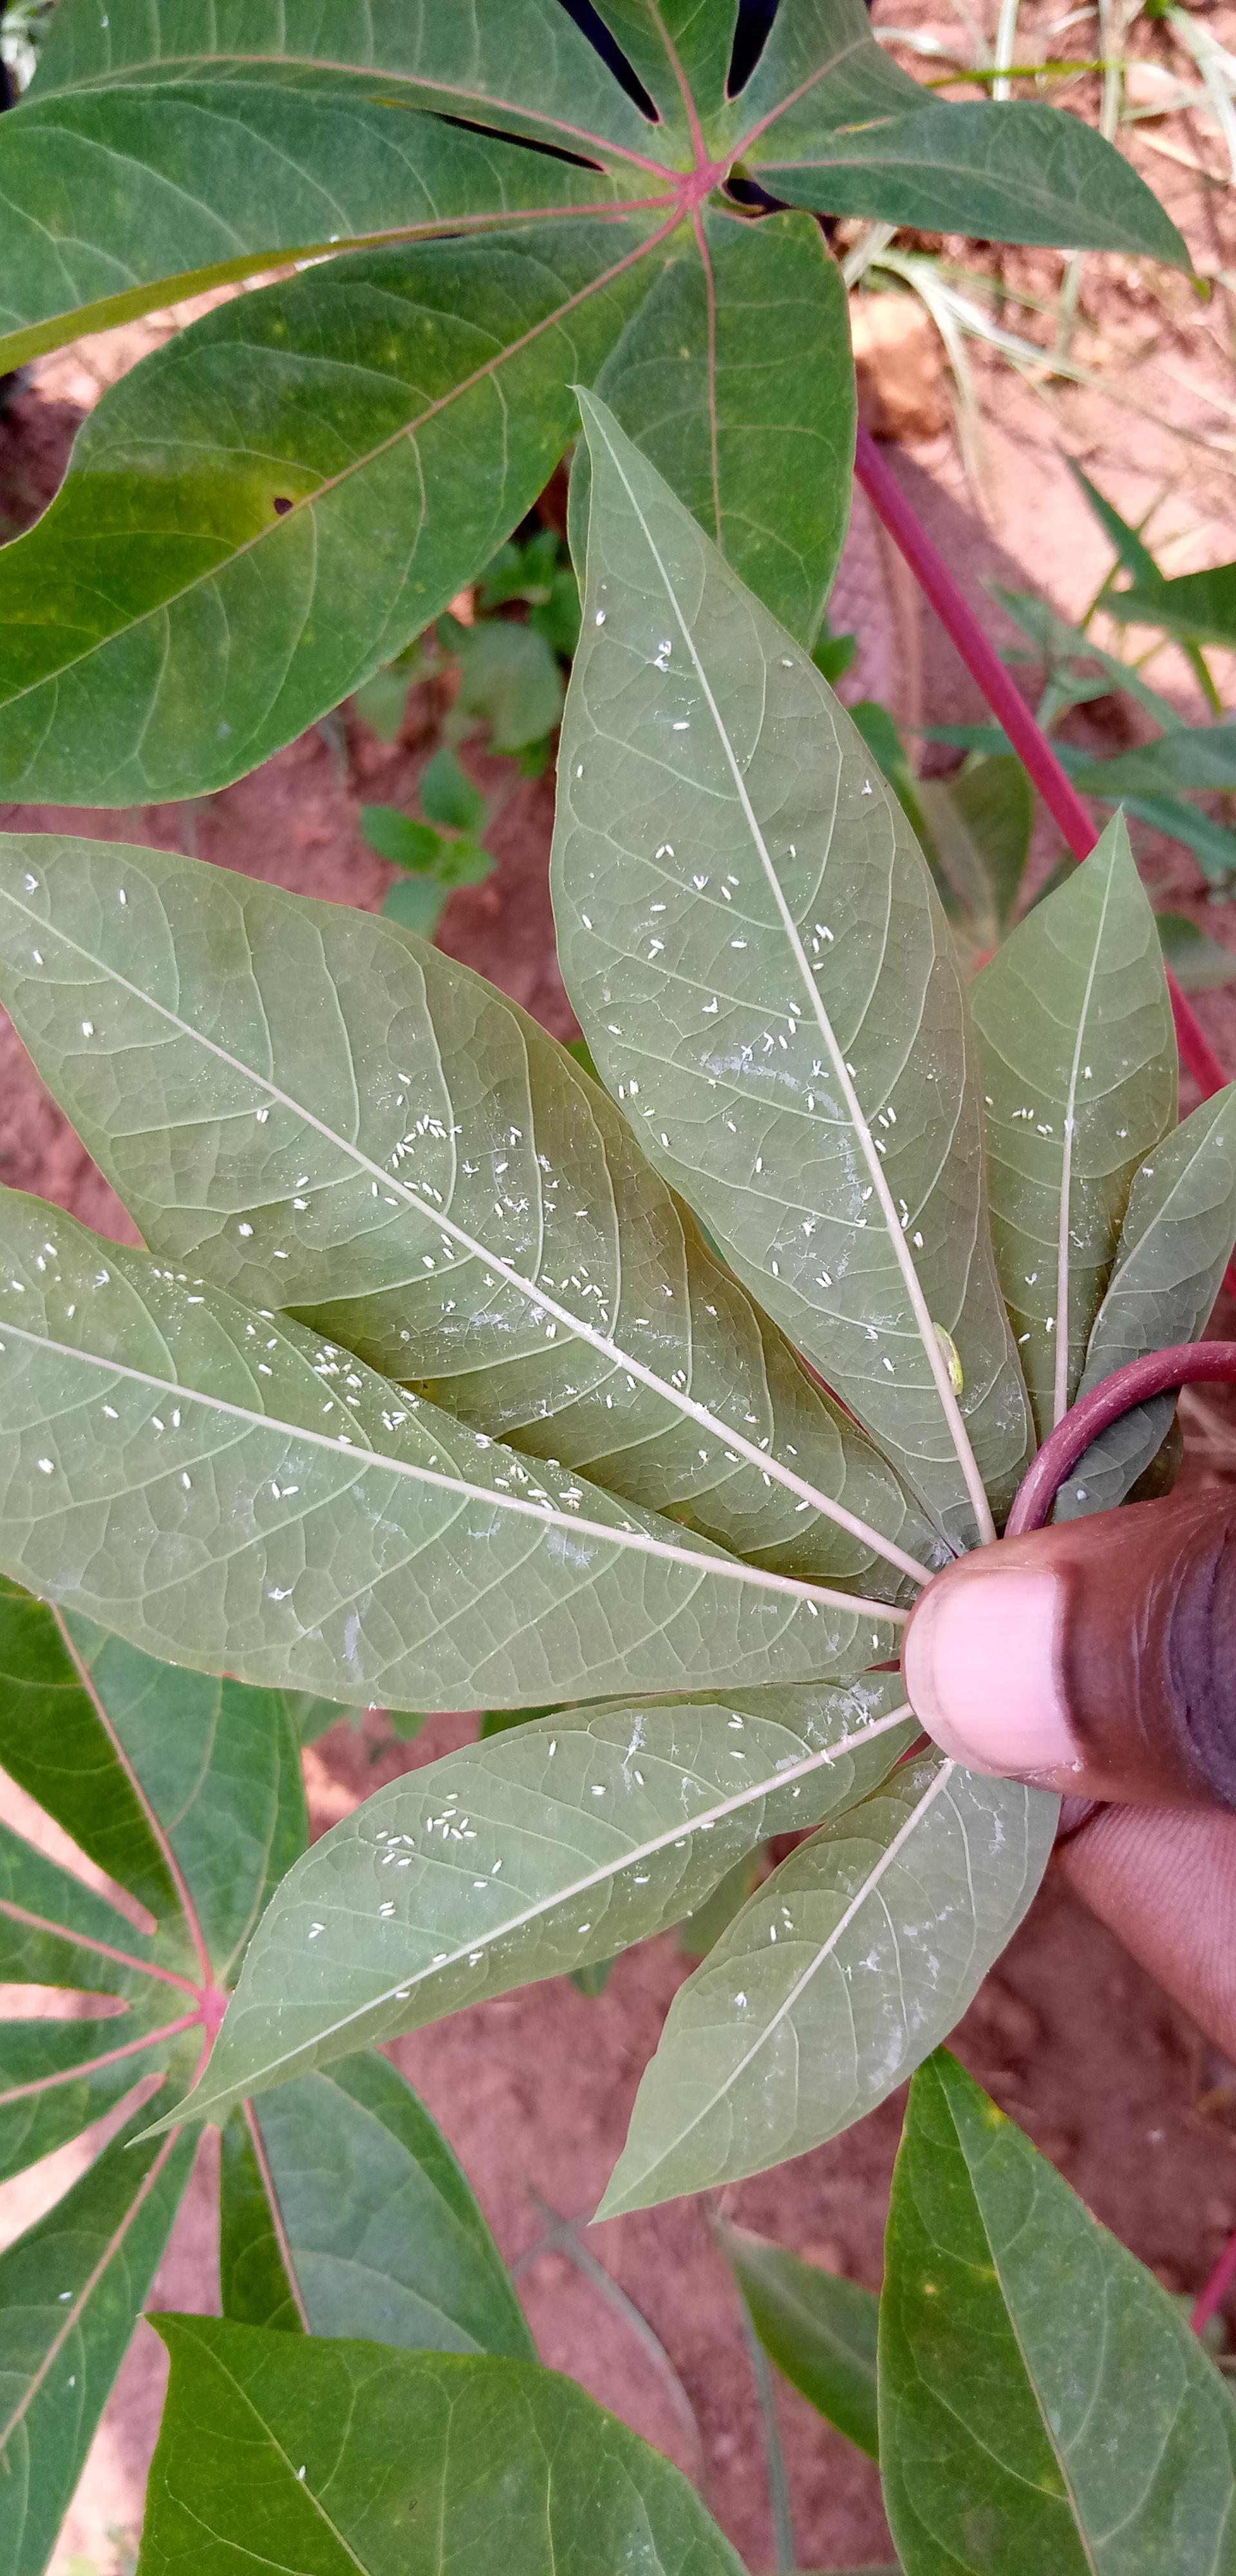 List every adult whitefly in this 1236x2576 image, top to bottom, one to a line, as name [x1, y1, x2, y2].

whitefly [326, 234, 341, 245]
whitefly [594, 610, 607, 629]
whitefly [655, 639, 673, 657]
whitefly [651, 653, 671, 673]
whitefly [780, 657, 795, 670]
whitefly [670, 721, 693, 733]
whitefly [574, 762, 586, 780]
whitefly [860, 777, 877, 797]
whitefly [788, 842, 799, 862]
whitefly [664, 844, 677, 858]
whitefly [654, 845, 666, 860]
whitefly [23, 872, 41, 891]
whitefly [690, 873, 709, 893]
whitefly [726, 874, 742, 890]
whitefly [720, 885, 734, 902]
whitefly [118, 888, 127, 906]
whitefly [648, 902, 667, 914]
whitefly [581, 914, 594, 931]
whitefly [814, 923, 826, 940]
whitefly [823, 924, 838, 942]
whitefly [811, 936, 821, 955]
whitefly [648, 938, 666, 951]
whitefly [729, 940, 751, 952]
whitefly [645, 946, 659, 963]
whitefly [32, 949, 44, 966]
whitefly [811, 961, 825, 972]
whitefly [700, 993, 720, 1016]
whitefly [789, 1000, 803, 1016]
whitefly [786, 1016, 798, 1036]
whitefly [81, 1021, 89, 1037]
whitefly [86, 1021, 95, 1036]
whitefly [606, 1023, 624, 1038]
whitefly [761, 1028, 777, 1054]
whitefly [777, 1034, 791, 1051]
whitefly [738, 1043, 755, 1063]
whitefly [809, 1057, 831, 1079]
whitefly [844, 1061, 859, 1079]
whitefly [1083, 1065, 1096, 1081]
whitefly [396, 1072, 413, 1086]
whitefly [634, 1079, 641, 1094]
whitefly [630, 1081, 635, 1096]
whitefly [617, 1083, 626, 1100]
whitefly [395, 1094, 404, 1108]
whitefly [805, 1094, 820, 1113]
whitefly [982, 1094, 997, 1108]
whitefly [256, 1106, 263, 1123]
whitefly [886, 1106, 899, 1124]
whitefly [1020, 1106, 1027, 1120]
whitefly [641, 1108, 659, 1119]
whitefly [1027, 1108, 1036, 1122]
whitefly [261, 1108, 270, 1124]
whitefly [1009, 1109, 1020, 1120]
whitefly [422, 1113, 429, 1131]
whitefly [877, 1113, 890, 1130]
whitefly [429, 1119, 444, 1126]
whitefly [726, 1119, 740, 1135]
whitefly [415, 1119, 425, 1135]
whitefly [449, 1123, 464, 1142]
whitefly [1044, 1123, 1054, 1135]
whitefly [1036, 1124, 1047, 1137]
whitefly [429, 1124, 440, 1138]
whitefly [510, 1125, 524, 1137]
whitefly [436, 1126, 447, 1140]
whitefly [1114, 1128, 1130, 1139]
whitefly [659, 1131, 673, 1148]
whitefly [402, 1132, 417, 1143]
whitefly [510, 1134, 517, 1146]
whitefly [872, 1137, 888, 1156]
whitefly [395, 1141, 406, 1160]
whitefly [401, 1143, 415, 1156]
whitefly [391, 1151, 402, 1171]
whitefly [537, 1153, 555, 1173]
whitefly [754, 1156, 765, 1175]
whitefly [461, 1159, 482, 1173]
whitefly [495, 1160, 510, 1175]
whitefly [1141, 1164, 1156, 1179]
whitefly [294, 1174, 310, 1188]
whitefly [543, 1177, 560, 1190]
whitefly [371, 1180, 380, 1198]
whitefly [402, 1180, 419, 1190]
whitefly [422, 1182, 433, 1195]
whitefly [860, 1186, 874, 1200]
whitefly [433, 1188, 443, 1203]
whitefly [383, 1197, 398, 1207]
whitefly [294, 1198, 309, 1206]
whitefly [516, 1198, 530, 1213]
whitefly [899, 1198, 912, 1211]
whitefly [542, 1199, 557, 1213]
whitefly [494, 1202, 506, 1218]
whitefly [293, 1205, 308, 1211]
whitefly [574, 1207, 590, 1220]
whitefly [853, 1217, 872, 1230]
whitefly [801, 1220, 819, 1238]
whitefly [243, 1223, 249, 1238]
whitefly [247, 1224, 254, 1236]
whitefly [238, 1224, 244, 1235]
whitefly [912, 1229, 925, 1249]
whitefly [440, 1233, 453, 1247]
whitefly [43, 1239, 61, 1260]
whitefly [442, 1247, 456, 1261]
whitefly [273, 1249, 290, 1262]
whitefly [35, 1253, 48, 1274]
whitefly [424, 1255, 436, 1265]
whitefly [500, 1255, 517, 1267]
whitefly [422, 1256, 434, 1270]
whitefly [770, 1260, 780, 1278]
whitefly [91, 1264, 112, 1289]
whitefly [579, 1264, 591, 1278]
whitefly [150, 1265, 161, 1280]
whitefly [820, 1268, 836, 1285]
whitefly [162, 1269, 174, 1283]
whitefly [176, 1271, 189, 1286]
whitefly [482, 1271, 496, 1289]
whitefly [1022, 1273, 1040, 1289]
whitefly [541, 1274, 554, 1287]
whitefly [192, 1274, 207, 1290]
whitefly [570, 1274, 583, 1289]
whitefly [814, 1276, 830, 1289]
whitefly [8, 1278, 27, 1294]
whitefly [558, 1278, 570, 1290]
whitefly [580, 1282, 592, 1298]
whitefly [661, 1282, 676, 1298]
whitefly [592, 1283, 604, 1298]
whitefly [186, 1294, 205, 1307]
whitefly [595, 1298, 612, 1305]
whitefly [444, 1298, 458, 1313]
whitefly [65, 1301, 79, 1321]
whitefly [704, 1305, 718, 1317]
whitefly [534, 1306, 545, 1314]
whitefly [599, 1307, 610, 1322]
whitefly [255, 1308, 278, 1323]
whitefly [530, 1310, 542, 1325]
whitefly [1043, 1316, 1057, 1334]
whitefly [634, 1317, 650, 1327]
whitefly [244, 1321, 257, 1338]
whitefly [550, 1323, 557, 1339]
whitefly [545, 1324, 551, 1339]
whitefly [863, 1327, 881, 1341]
whitefly [400, 1328, 411, 1343]
whitefly [1016, 1331, 1032, 1346]
whitefly [265, 1335, 281, 1351]
whitefly [323, 1343, 340, 1356]
whitefly [323, 1349, 336, 1361]
whitefly [312, 1350, 326, 1363]
whitefly [881, 1356, 897, 1374]
whitefly [256, 1359, 276, 1380]
whitefly [330, 1361, 341, 1374]
whitefly [341, 1362, 353, 1373]
whitefly [322, 1363, 335, 1375]
whitefly [311, 1364, 327, 1379]
whitefly [677, 1369, 687, 1383]
whitefly [350, 1373, 363, 1388]
whitefly [670, 1374, 682, 1388]
whitefly [626, 1374, 639, 1390]
whitefly [346, 1376, 359, 1389]
whitefly [563, 1383, 578, 1395]
whitefly [399, 1389, 415, 1401]
whitefly [344, 1393, 362, 1412]
whitefly [604, 1393, 615, 1410]
whitefly [321, 1399, 335, 1415]
whitefly [538, 1399, 556, 1419]
whitefly [411, 1400, 422, 1412]
whitefly [100, 1403, 121, 1422]
whitefly [170, 1408, 183, 1430]
whitefly [381, 1410, 391, 1419]
whitefly [392, 1410, 407, 1417]
whitefly [743, 1411, 758, 1425]
whitefly [151, 1414, 167, 1432]
whitefly [392, 1417, 407, 1425]
whitefly [383, 1419, 395, 1432]
whitefly [335, 1431, 353, 1448]
whitefly [473, 1431, 491, 1451]
whitefly [758, 1436, 770, 1450]
whitefly [499, 1441, 513, 1455]
whitefly [785, 1443, 799, 1457]
whitefly [724, 1450, 739, 1464]
whitefly [427, 1454, 438, 1467]
whitefly [36, 1455, 56, 1475]
whitefly [544, 1457, 560, 1468]
whitefly [516, 1464, 526, 1480]
whitefly [508, 1464, 517, 1476]
whitefly [182, 1470, 193, 1492]
whitefly [762, 1471, 772, 1487]
whitefly [492, 1476, 511, 1491]
whitefly [270, 1481, 281, 1501]
whitefly [281, 1484, 301, 1497]
whitefly [566, 1485, 585, 1495]
whitefly [525, 1486, 548, 1499]
whitefly [559, 1490, 581, 1501]
whitefly [567, 1497, 574, 1511]
whitefly [538, 1498, 554, 1511]
whitefly [573, 1499, 581, 1512]
whitefly [794, 1500, 811, 1511]
whitefly [267, 1585, 293, 1601]
whitefly [804, 1596, 821, 1620]
whitefly [869, 1632, 882, 1650]
whitefly [852, 1702, 869, 1727]
whitefly [729, 1711, 747, 1724]
whitefly [727, 1720, 744, 1730]
whitefly [547, 1738, 561, 1758]
whitefly [818, 1747, 839, 1769]
whitefly [727, 1748, 745, 1762]
whitefly [633, 1768, 645, 1787]
whitefly [588, 1783, 610, 1790]
whitefly [789, 1785, 805, 1799]
whitefly [590, 1790, 606, 1797]
whitefly [444, 1790, 462, 1803]
whitefly [440, 1809, 458, 1819]
whitefly [425, 1815, 434, 1834]
whitefly [432, 1816, 445, 1825]
whitefly [458, 1816, 471, 1832]
whitefly [440, 1821, 449, 1840]
whitefly [698, 1821, 716, 1832]
whitefly [448, 1825, 464, 1844]
whitefly [374, 1828, 390, 1840]
whitefly [462, 1829, 480, 1840]
whitefly [401, 1831, 418, 1848]
whitefly [388, 1834, 403, 1846]
whitefly [671, 1839, 688, 1851]
whitefly [380, 1851, 397, 1866]
whitefly [394, 1856, 413, 1867]
whitefly [488, 1857, 505, 1875]
whitefly [630, 1873, 651, 1886]
whitefly [470, 1877, 491, 1891]
whitefly [377, 1900, 395, 1909]
whitefly [777, 1904, 793, 1917]
whitefly [378, 1909, 398, 1918]
whitefly [782, 1918, 796, 1930]
whitefly [574, 1919, 594, 1938]
whitefly [308, 1920, 330, 1932]
whitefly [768, 1924, 780, 1942]
whitefly [305, 1930, 320, 1942]
whitefly [430, 1951, 448, 1964]
whitefly [467, 1951, 483, 1960]
whitefly [392, 1989, 411, 2003]
whitefly [731, 1990, 747, 2011]